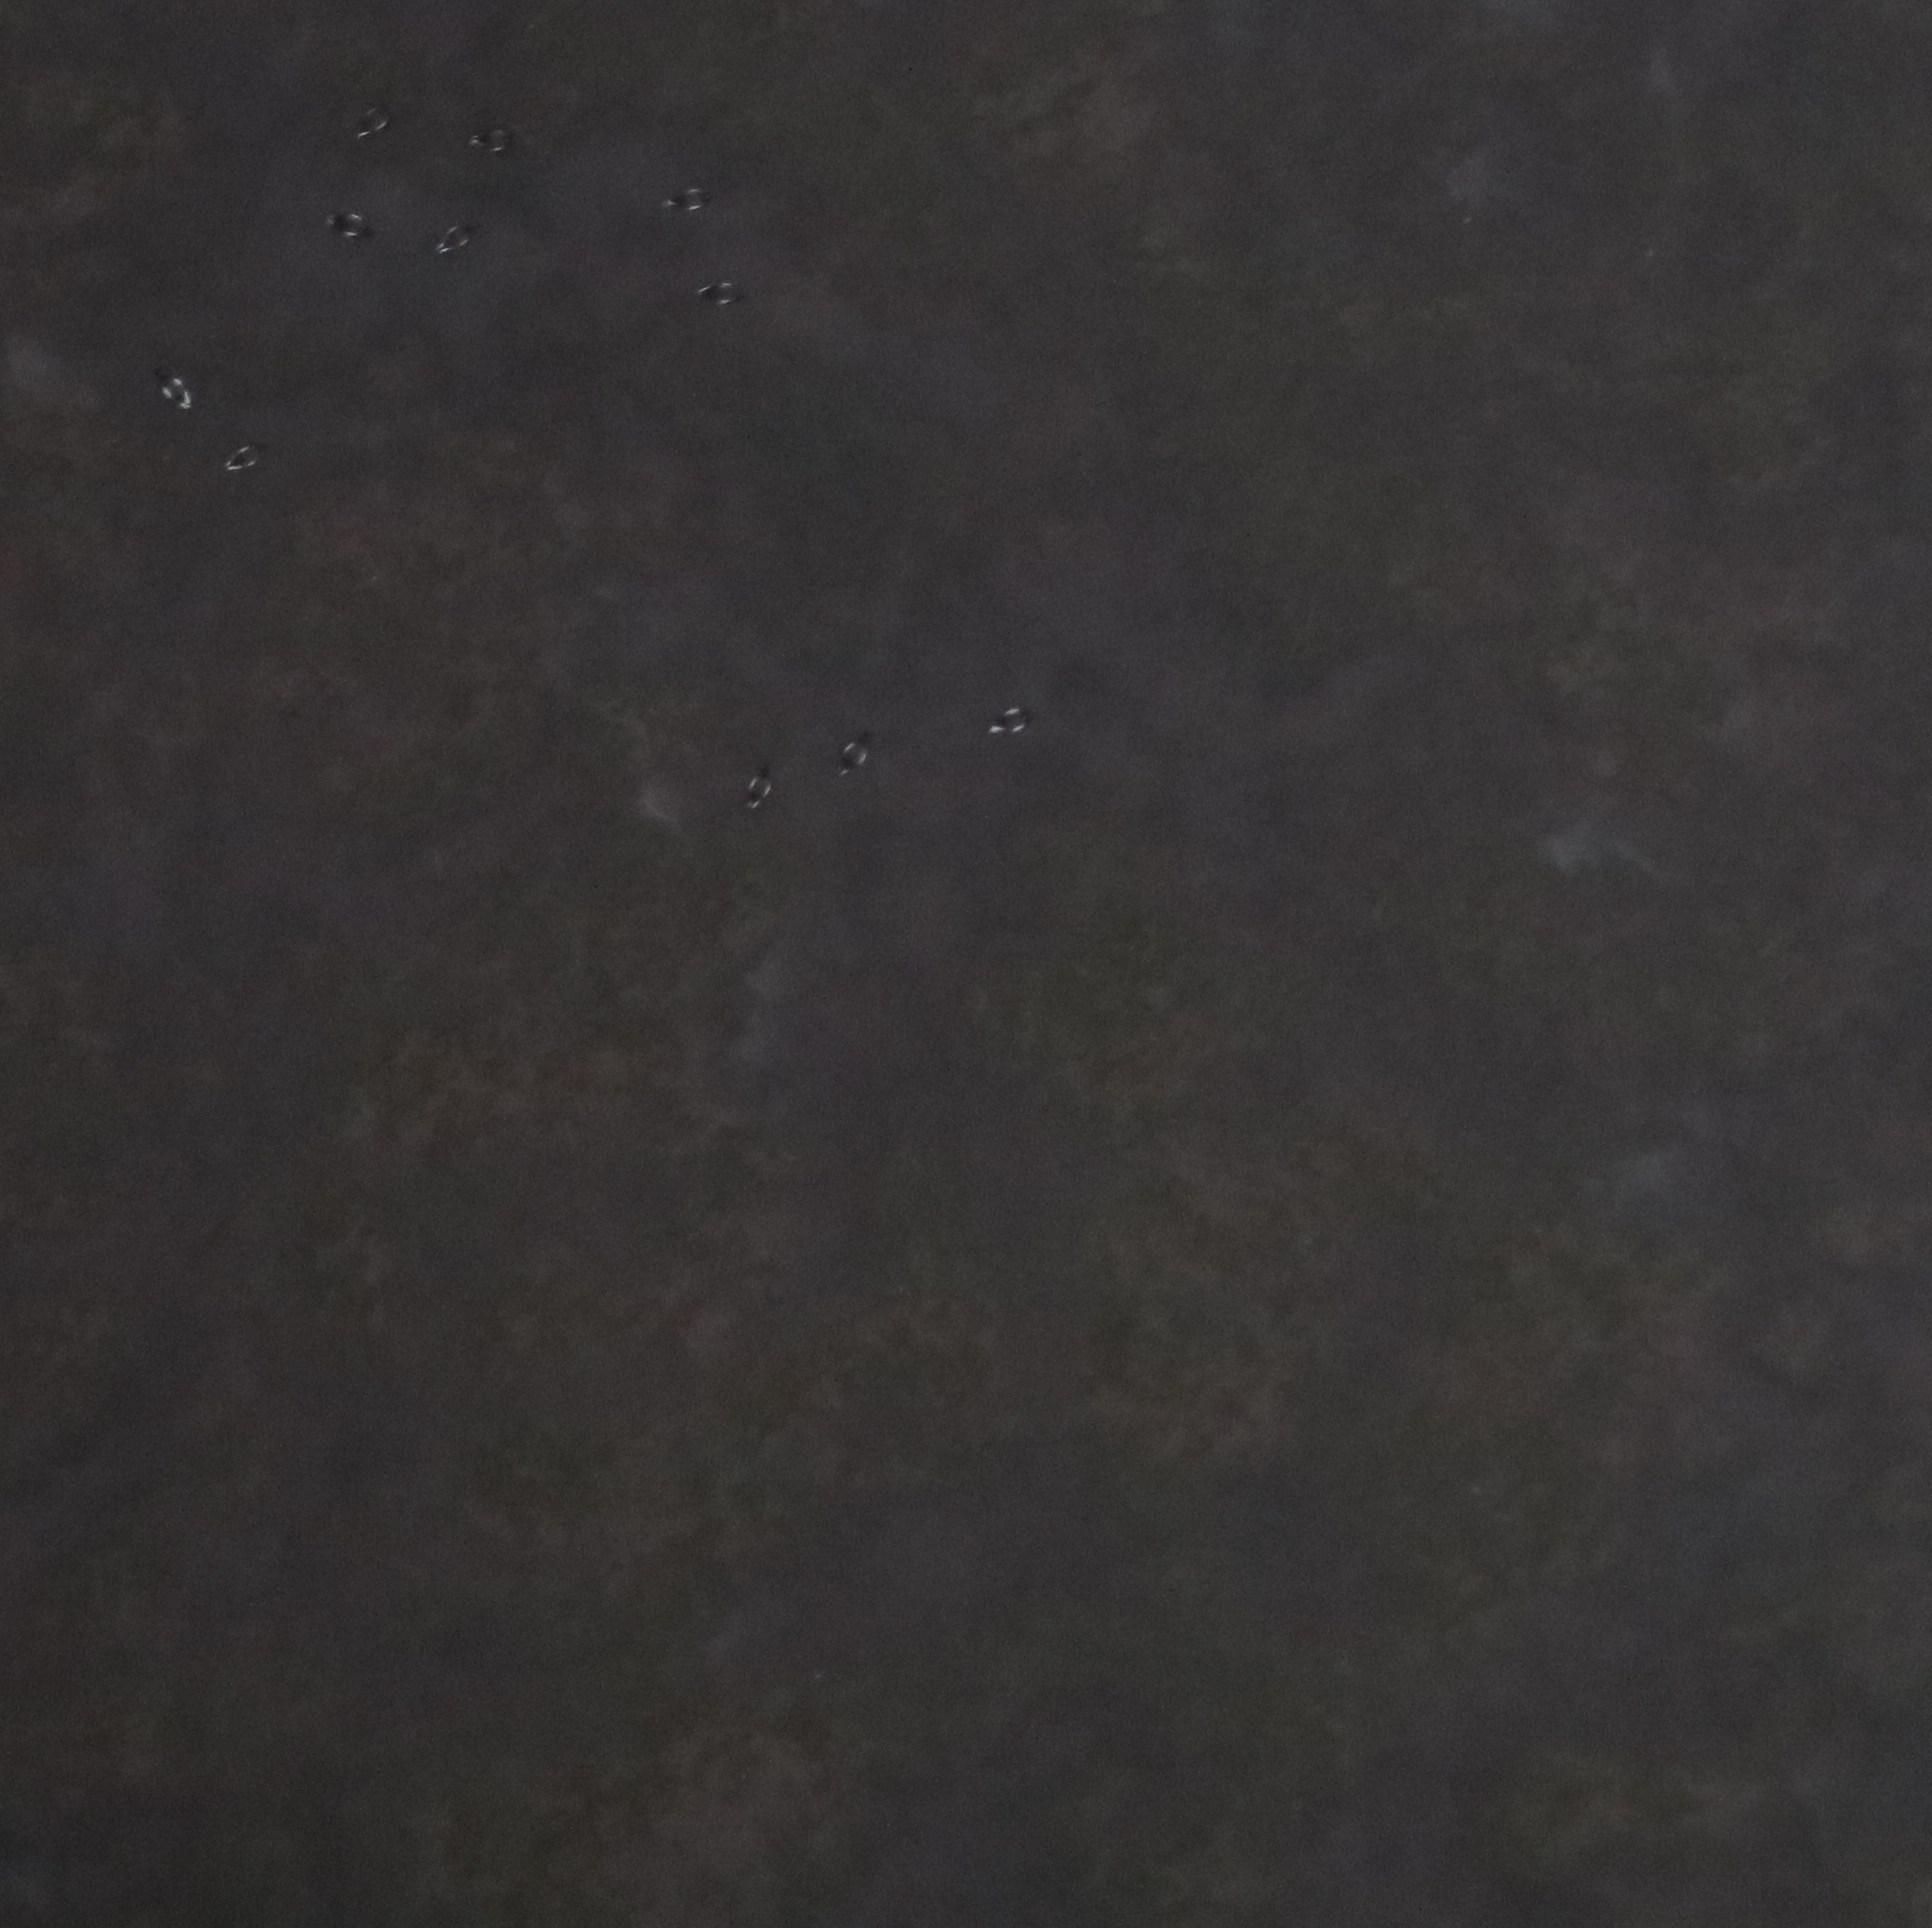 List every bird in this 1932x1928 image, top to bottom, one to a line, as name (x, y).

brant (372, 121)
brant (492, 141)
brant (688, 201)
brant (350, 226)
brant (455, 238)
brant (724, 295)
brant (177, 391)
brant (244, 457)
brant (1012, 721)
brant (856, 756)
brant (759, 790)